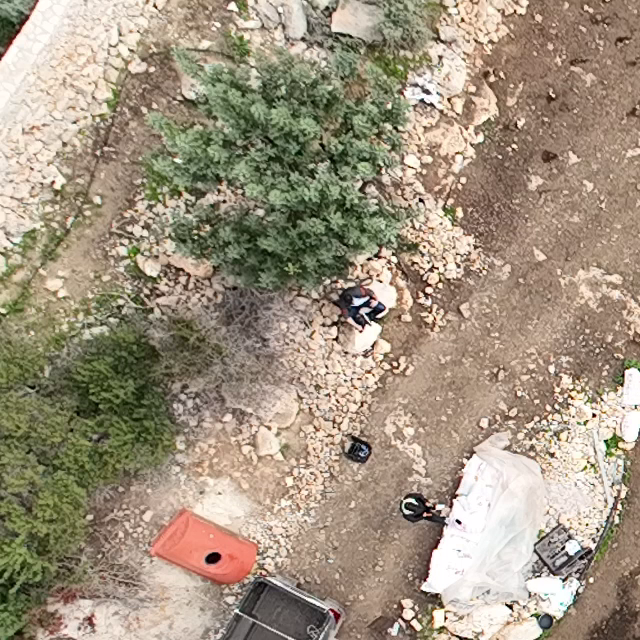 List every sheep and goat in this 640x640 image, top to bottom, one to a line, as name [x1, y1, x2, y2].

None